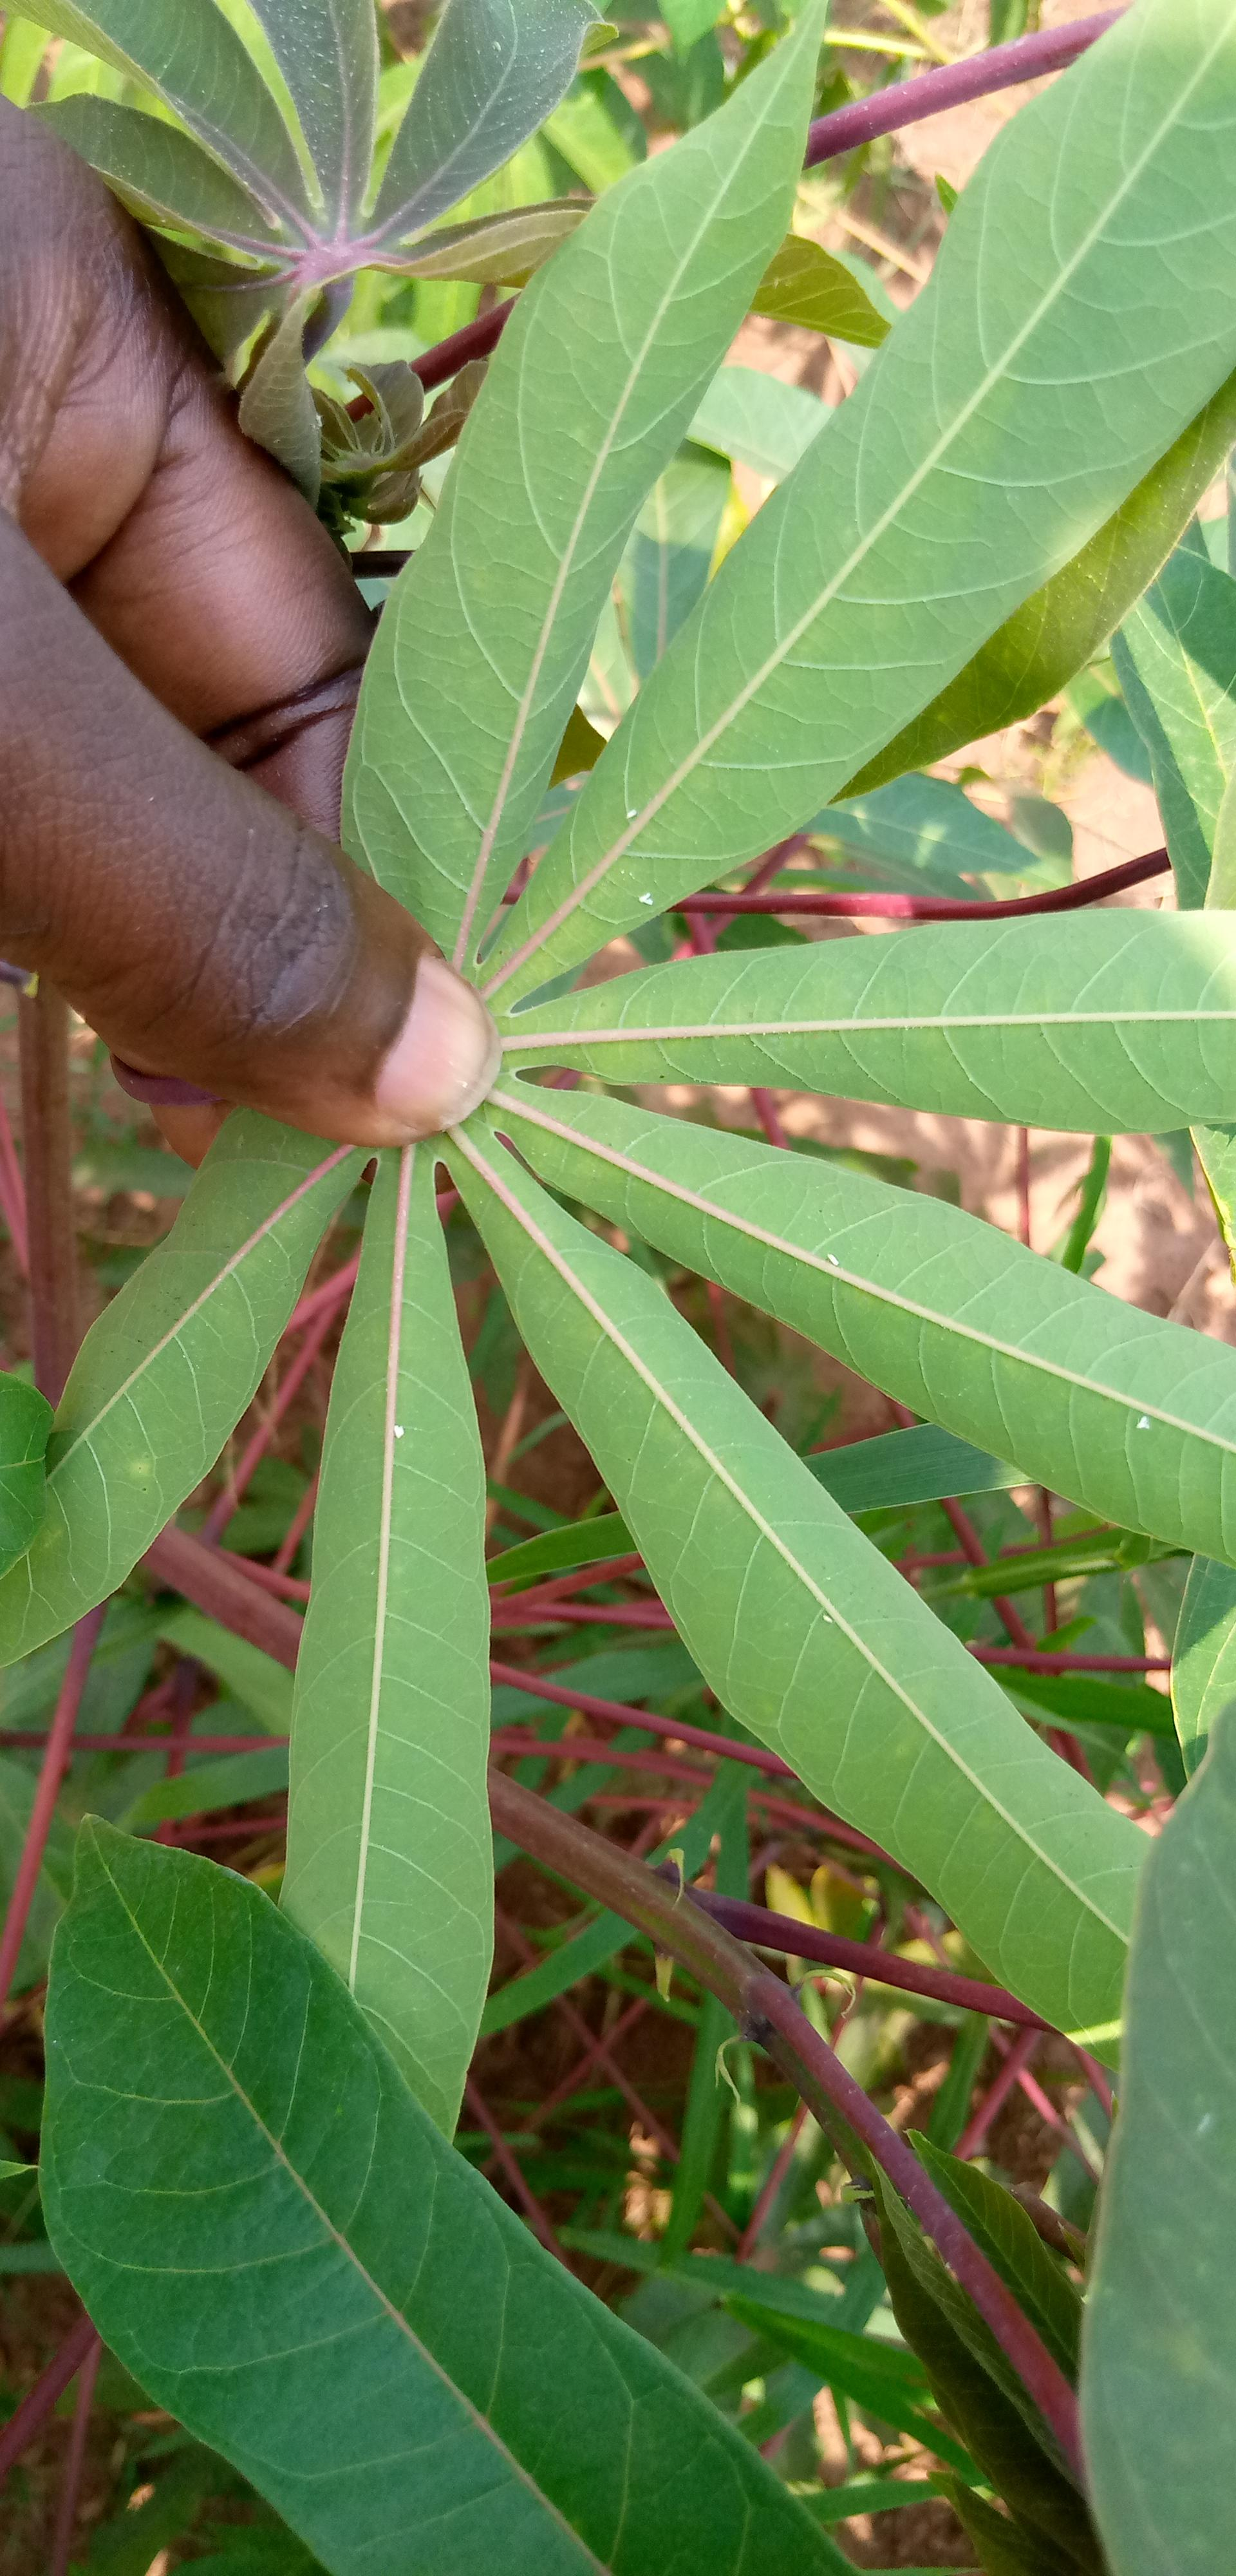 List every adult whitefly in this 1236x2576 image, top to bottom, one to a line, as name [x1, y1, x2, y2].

whitefly [620, 800, 638, 824]
whitefly [633, 885, 657, 909]
whitefly [822, 1247, 850, 1271]
whitefly [1127, 1413, 1161, 1439]
whitefly [391, 1417, 410, 1443]
whitefly [820, 1610, 844, 1629]